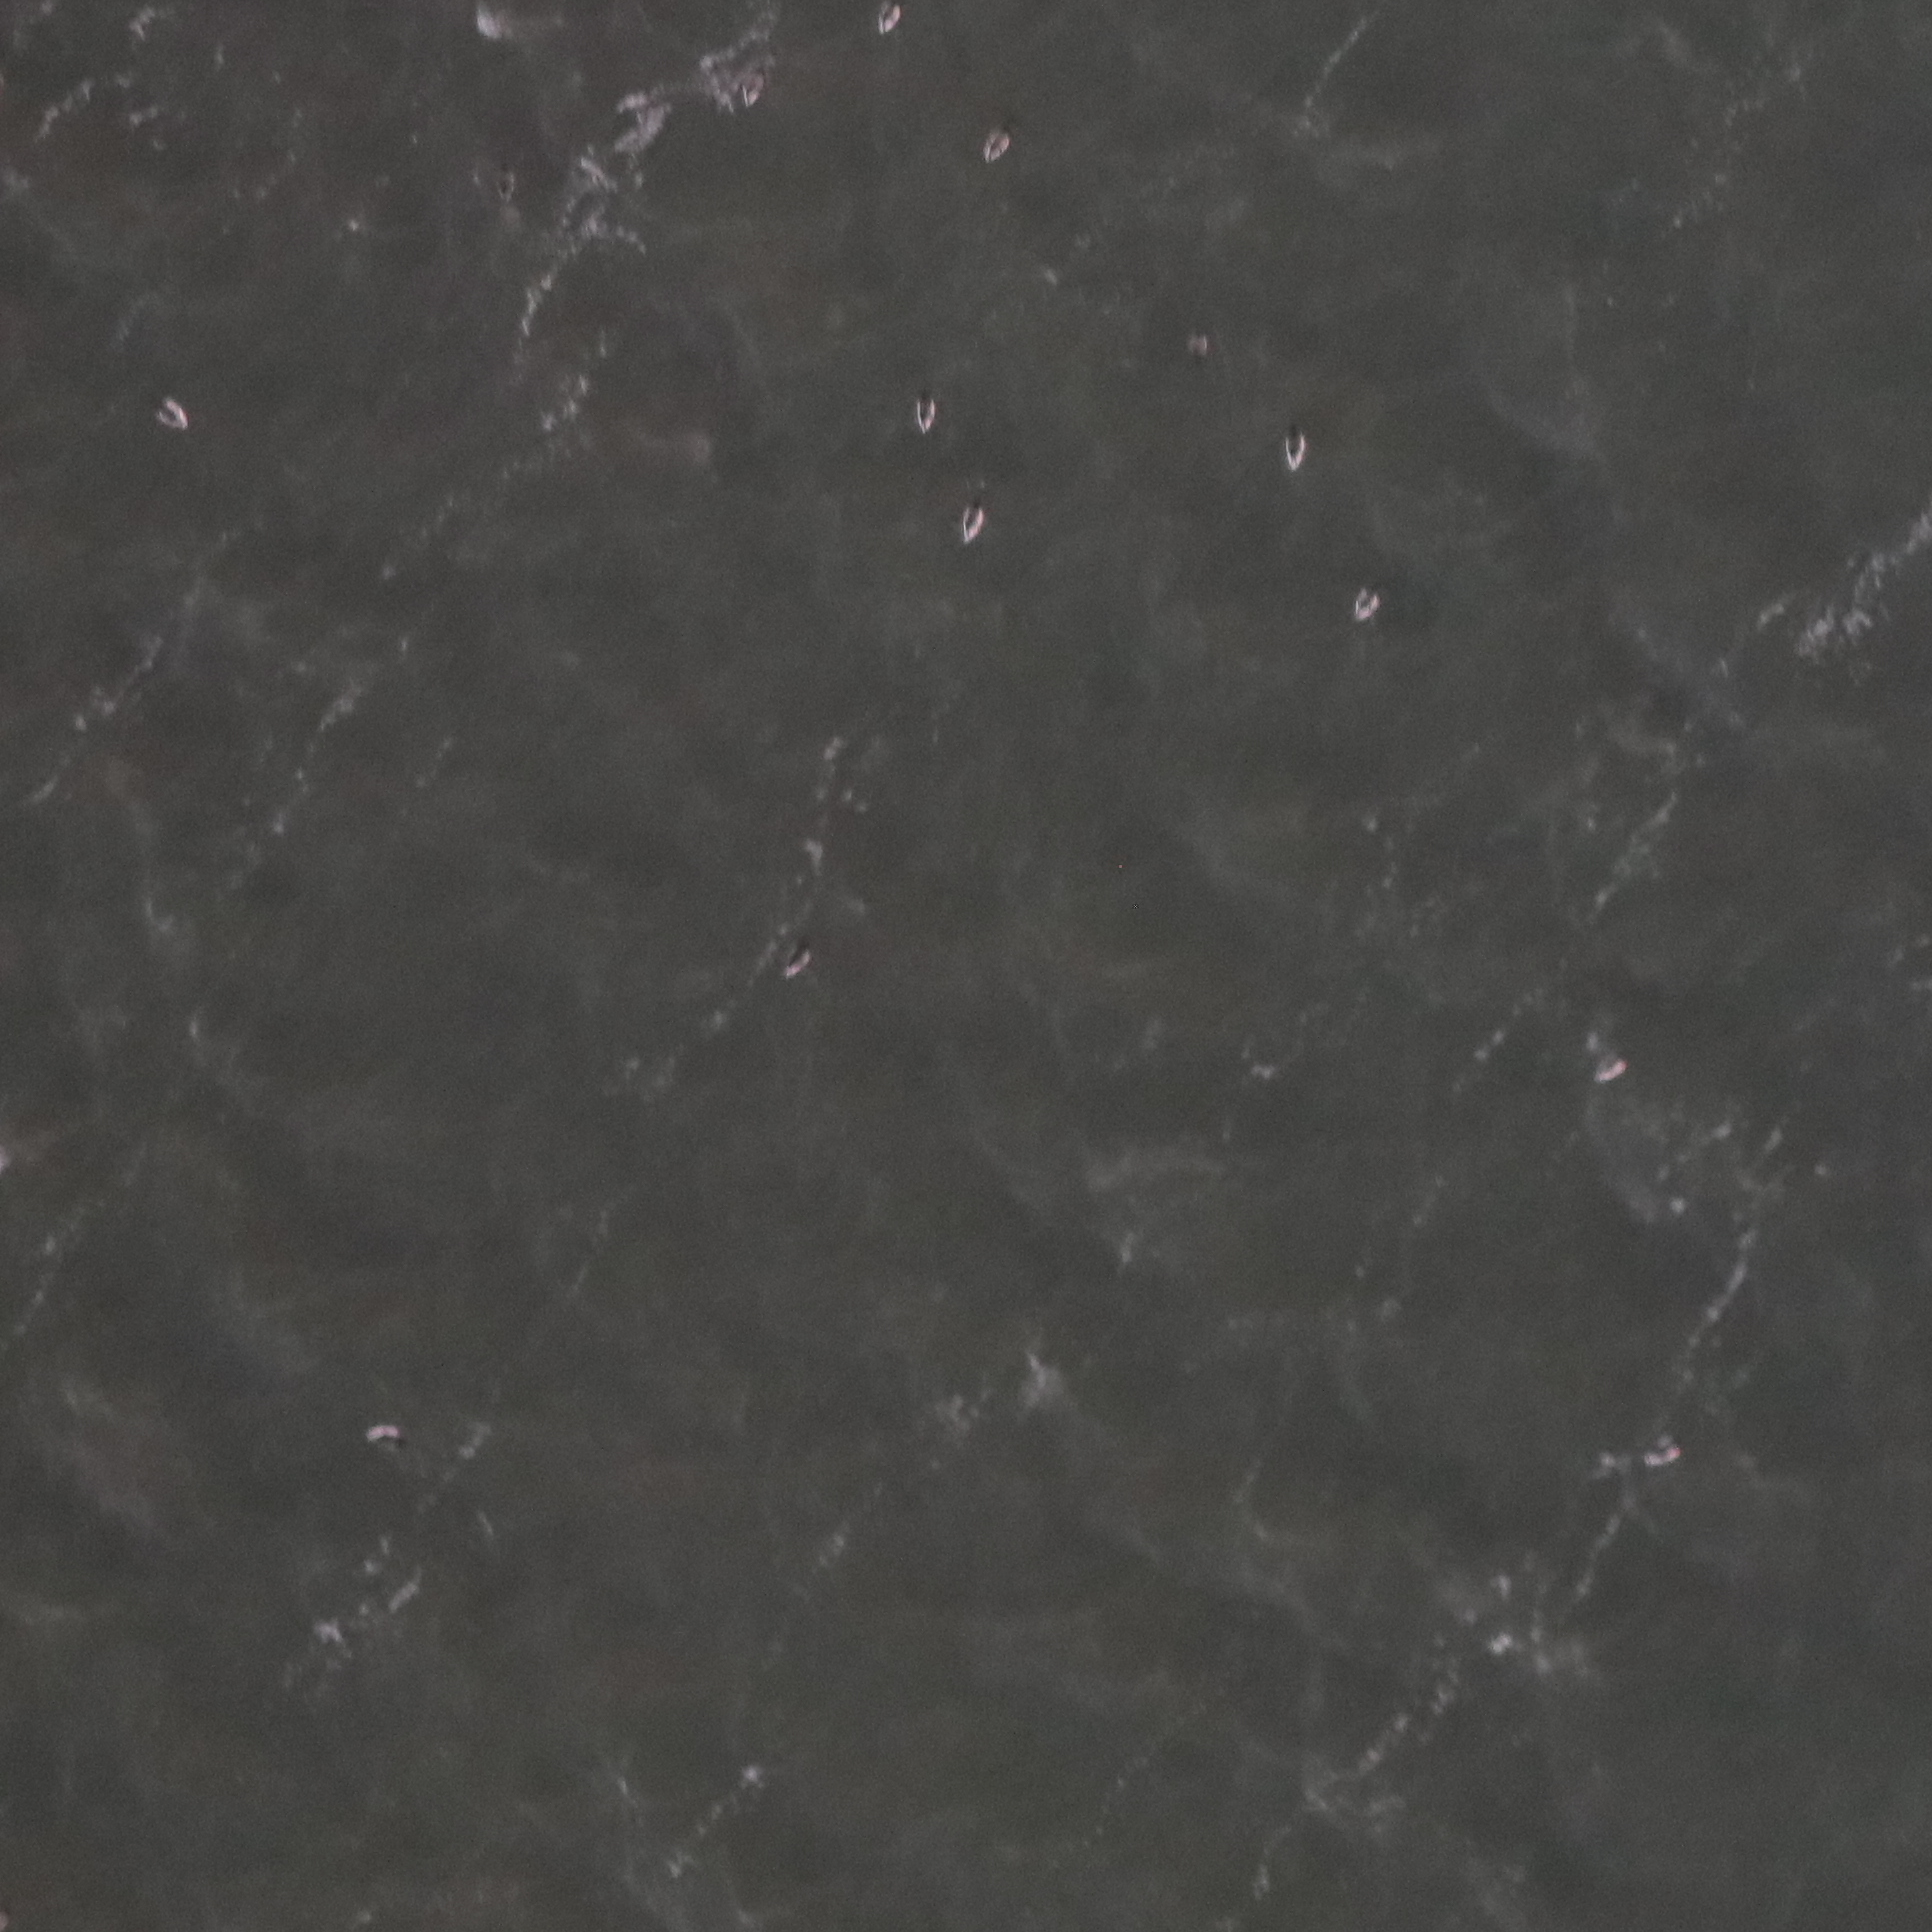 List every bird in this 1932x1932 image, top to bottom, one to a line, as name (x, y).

brant (892, 13)
brant (756, 82)
brant (996, 139)
brant (505, 180)
brant (1200, 349)
brant (921, 410)
brant (169, 416)
brant (1297, 451)
brant (969, 522)
brant (1369, 604)
brant (800, 956)
brant (1611, 1066)
brant (391, 1436)
brant (1662, 1453)